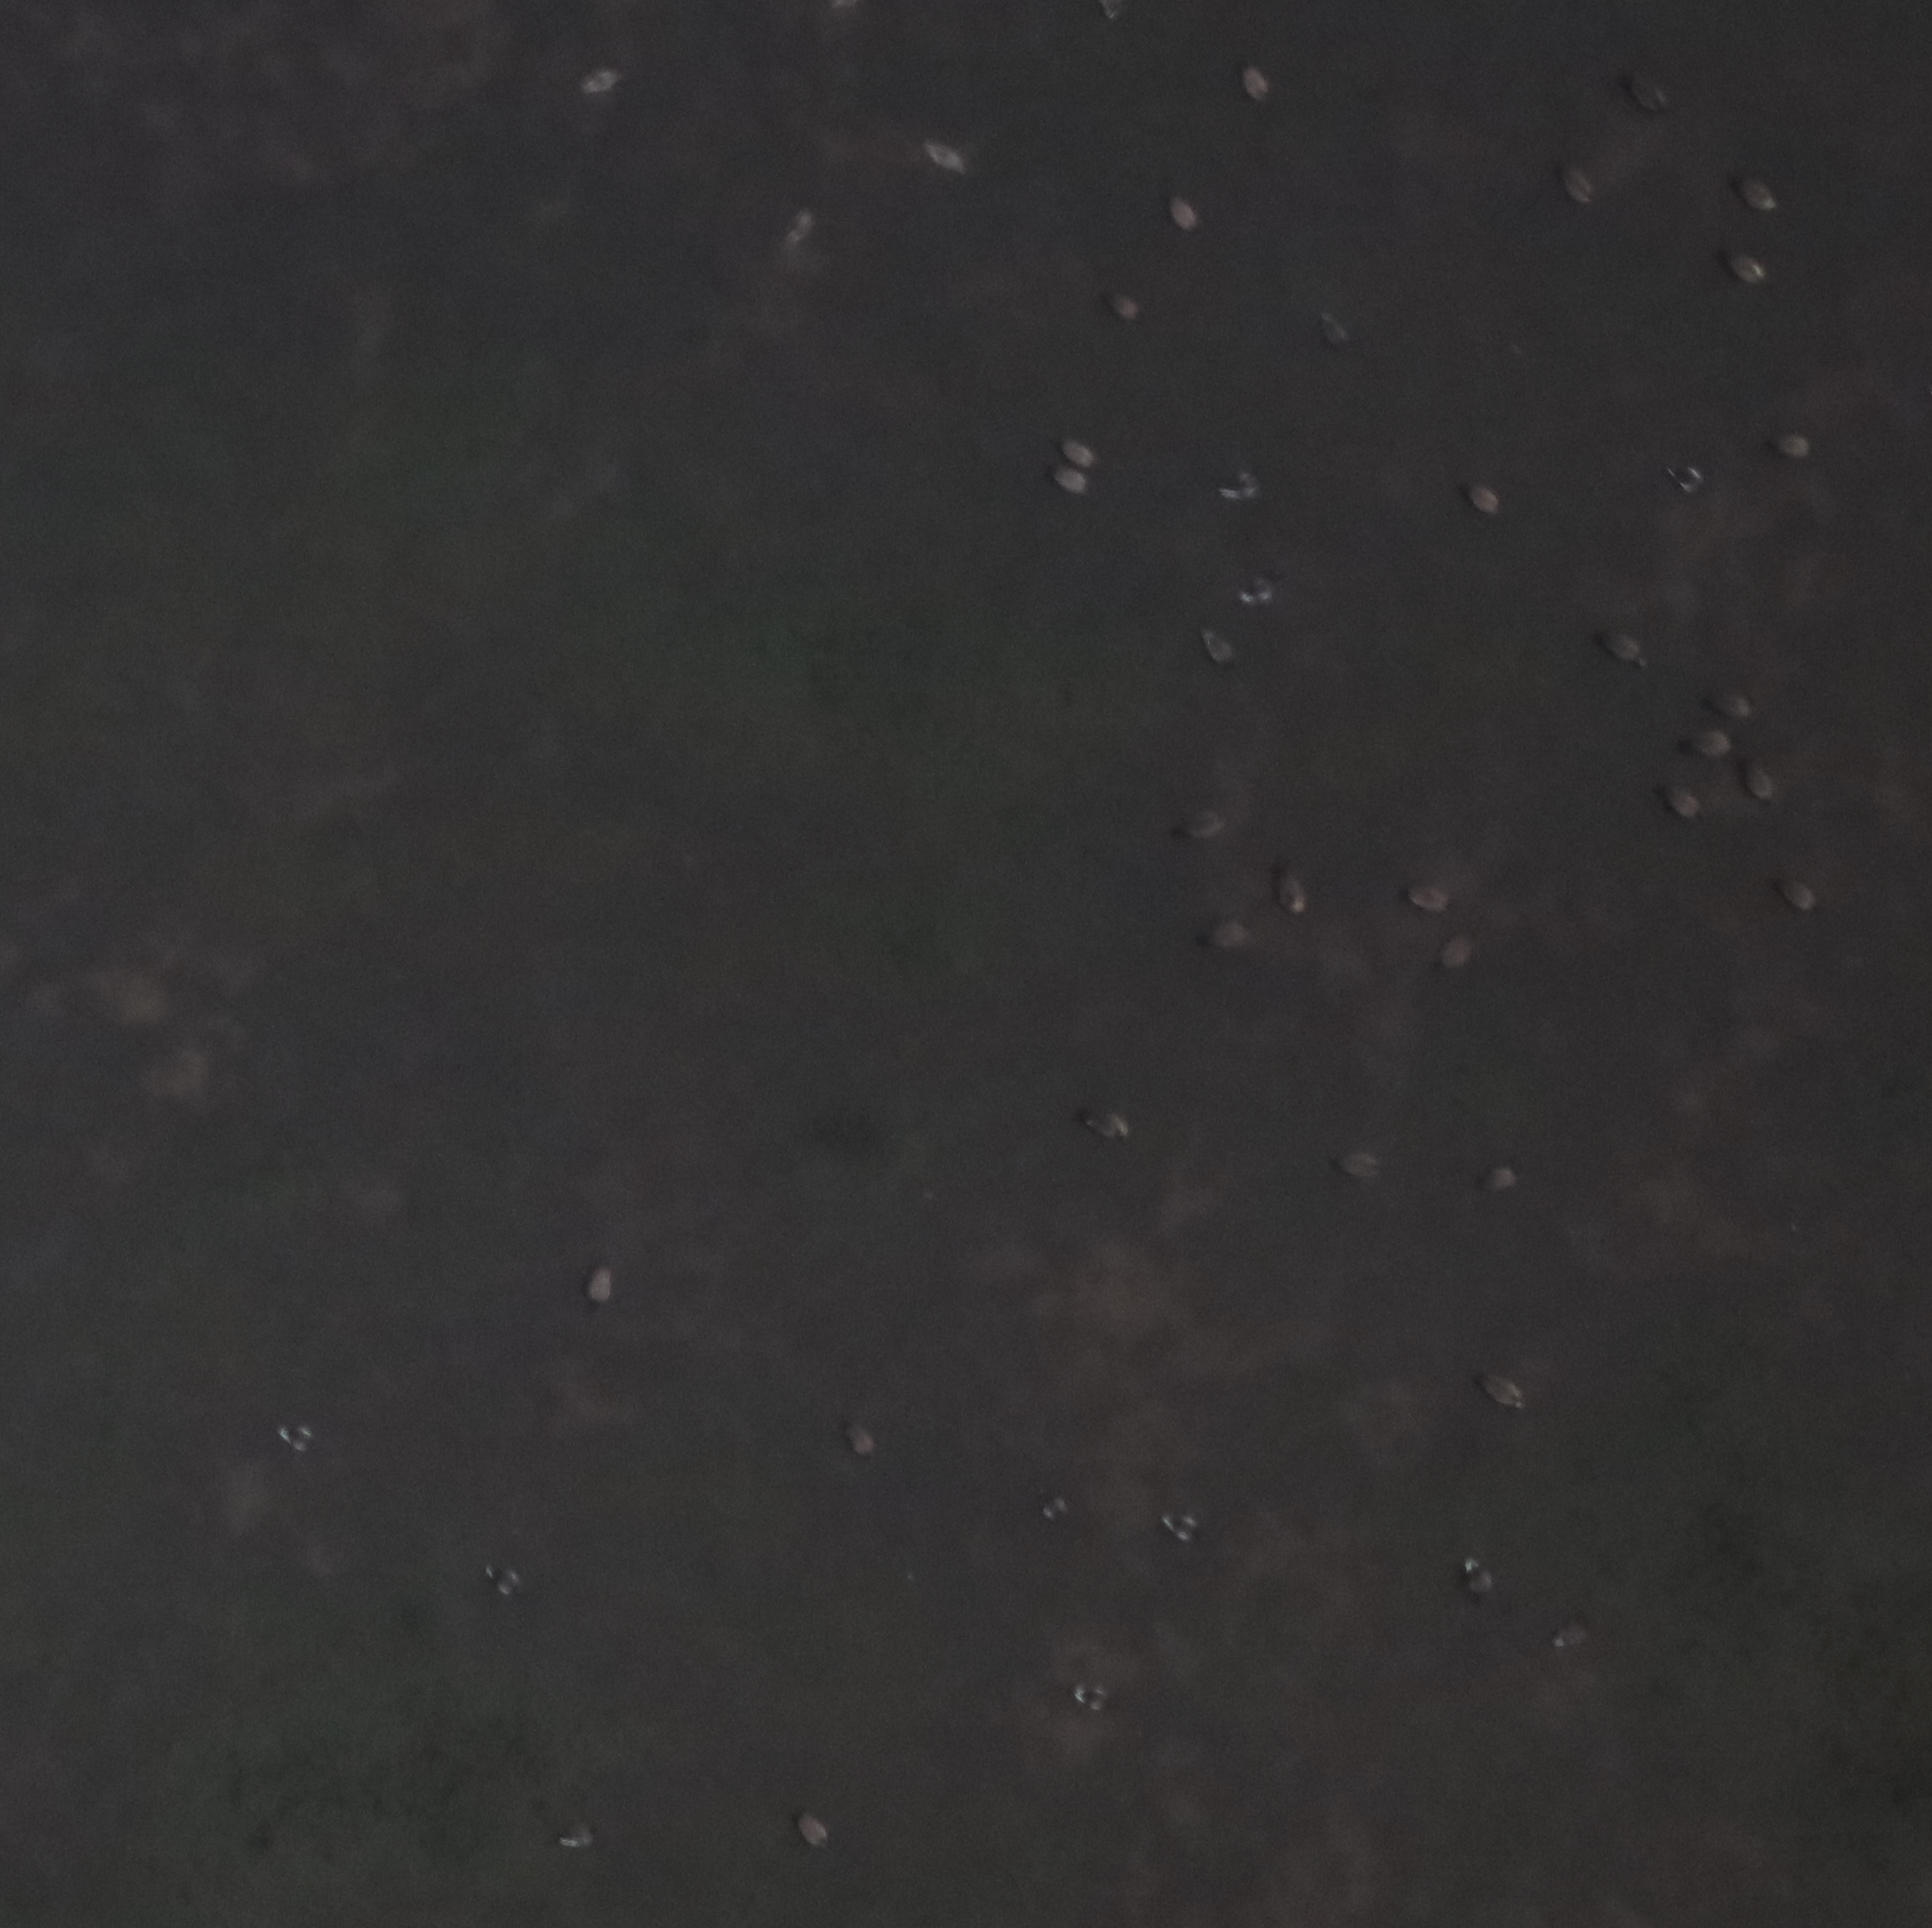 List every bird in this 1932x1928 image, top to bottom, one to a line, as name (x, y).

brant (605, 76)
Canada goose (1652, 88)
Canada goose (1258, 89)
brant (948, 154)
Canada goose (1577, 183)
Canada goose (1756, 185)
Canada goose (1183, 217)
Canada goose (1749, 273)
Canada goose (1125, 311)
Canada goose (1331, 329)
Canada goose (1796, 441)
Canada goose (1073, 453)
brant (1691, 477)
Canada goose (1075, 478)
brant (1237, 491)
Canada goose (1488, 498)
brant (1258, 588)
Canada goose (1222, 644)
Canada goose (1629, 645)
Canada goose (1735, 701)
Canada goose (1705, 741)
Canada goose (1754, 782)
Canada goose (1674, 799)
Canada goose (1201, 828)
Canada goose (1296, 883)
Canada goose (1797, 894)
Canada goose (1434, 896)
Canada goose (1227, 931)
Canada goose (1460, 948)
Canada goose (1110, 1124)
Canada goose (1362, 1164)
Canada goose (1503, 1171)
Canada goose (597, 1287)
Canada goose (1501, 1394)
brant (295, 1434)
Canada goose (861, 1437)
brant (1842, 1502)
brant (1056, 1507)
brant (1188, 1532)
brant (1481, 1578)
brant (507, 1580)
Canada goose (1569, 1635)
brant (1090, 1699)
Canada goose (809, 1825)
brant (574, 1835)